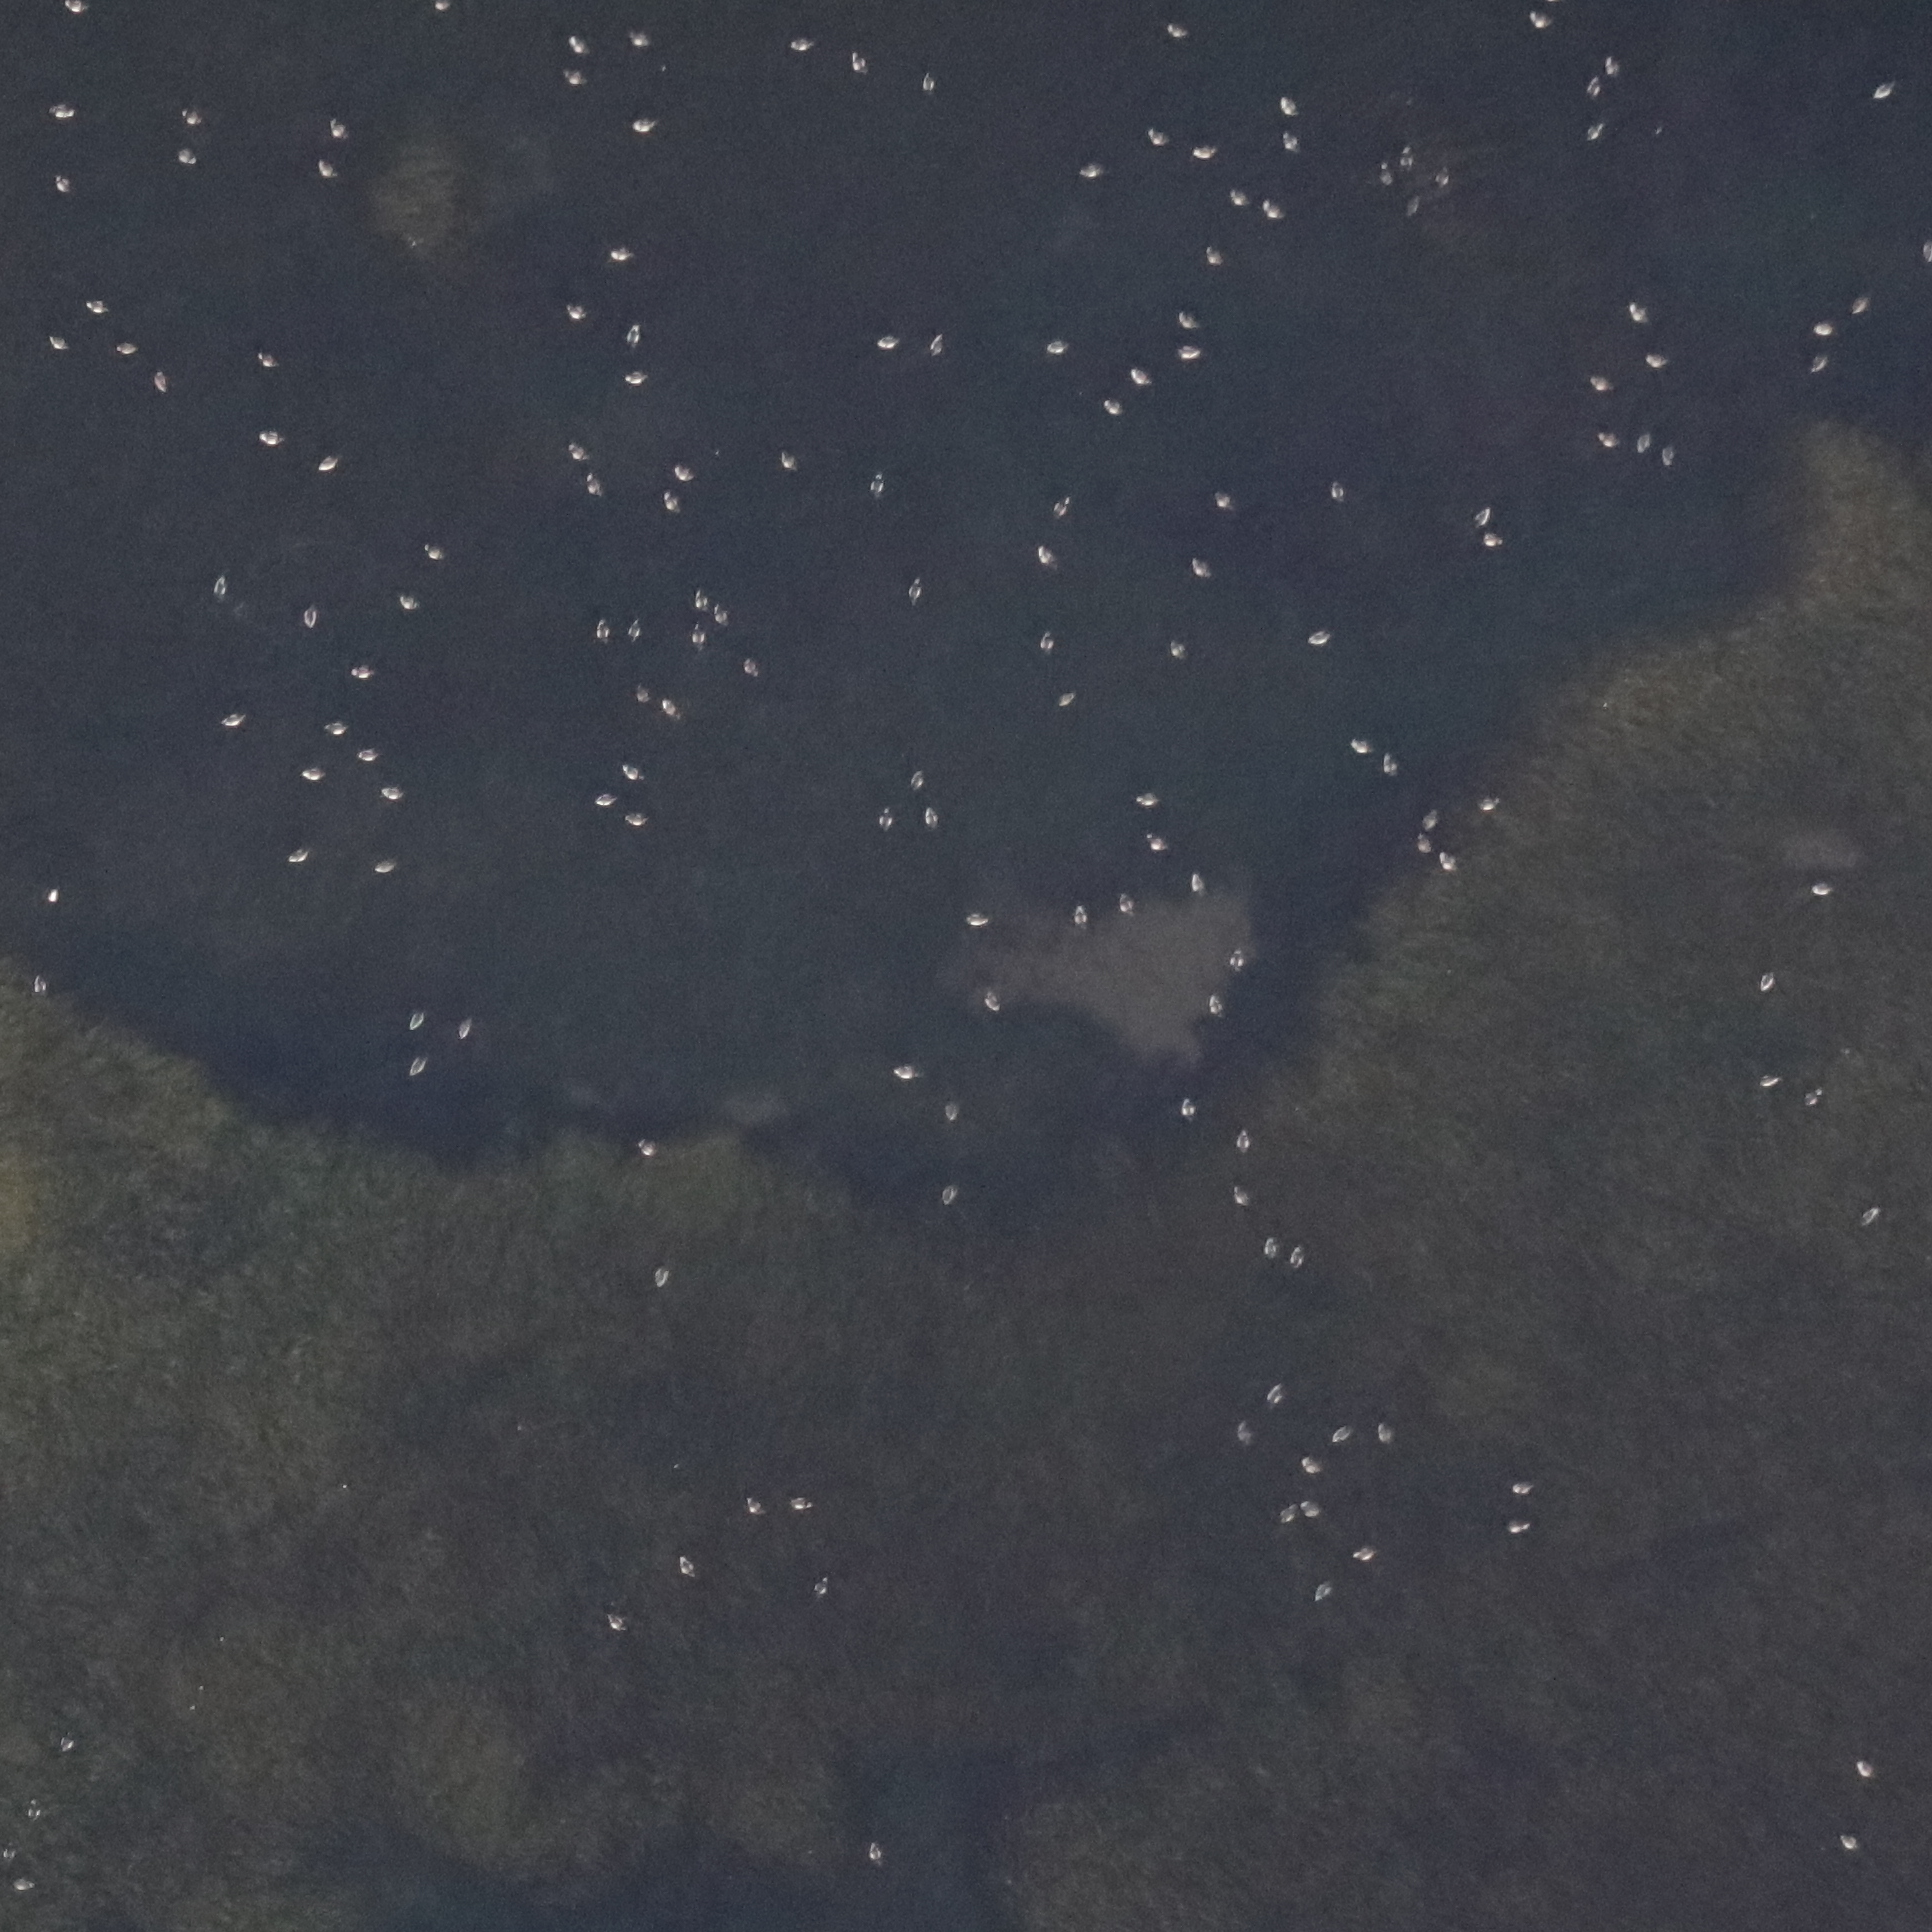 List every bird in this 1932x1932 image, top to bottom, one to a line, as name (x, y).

brant (74, 16)
brant (1544, 16)
brant (1184, 28)
brant (640, 37)
brant (810, 41)
brant (577, 43)
brant (864, 57)
brant (1614, 63)
brant (568, 72)
brant (933, 77)
brant (1890, 87)
brant (1595, 90)
brant (1297, 101)
brant (73, 107)
brant (189, 117)
brant (646, 124)
brant (1598, 128)
brant (343, 134)
brant (1153, 142)
brant (1296, 148)
brant (1408, 151)
brant (193, 153)
brant (1445, 165)
brant (1206, 166)
brant (339, 170)
brant (1099, 170)
brant (1382, 170)
brant (75, 181)
brant (1245, 197)
brant (1413, 203)
brant (1291, 211)
brant (1225, 247)
brant (1927, 250)
brant (625, 255)
brant (97, 298)
brant (1866, 307)
brant (1640, 312)
brant (1188, 313)
brant (580, 314)
brant (1831, 322)
brant (634, 337)
brant (1060, 342)
brant (66, 344)
brant (880, 344)
brant (935, 349)
brant (1195, 349)
brant (125, 350)
brant (1663, 357)
brant (272, 365)
brant (1819, 366)
brant (1142, 371)
brant (633, 375)
brant (1604, 380)
brant (164, 383)
brant (1119, 402)
brant (1608, 432)
brant (1648, 437)
brant (266, 443)
brant (579, 448)
brant (784, 457)
brant (1676, 457)
brant (327, 461)
brant (689, 473)
brant (602, 485)
brant (876, 486)
brant (1333, 491)
brant (1057, 499)
brant (1220, 499)
brant (671, 505)
brant (1485, 517)
brant (1492, 540)
brant (436, 561)
brant (1048, 562)
brant (1200, 570)
brant (918, 580)
brant (221, 587)
brant (411, 599)
brant (696, 603)
brant (727, 614)
brant (305, 622)
brant (608, 624)
brant (637, 633)
brant (1319, 636)
brant (701, 642)
brant (1055, 652)
brant (1182, 653)
brant (758, 670)
brant (371, 674)
brant (637, 682)
brant (672, 703)
brant (1066, 704)
brant (236, 721)
brant (339, 724)
brant (1367, 747)
brant (378, 756)
brant (649, 767)
brant (1394, 769)
brant (313, 772)
brant (923, 784)
brant (395, 794)
brant (619, 795)
brant (1149, 803)
brant (1482, 806)
brant (939, 814)
brant (894, 822)
brant (639, 824)
brant (1432, 826)
brant (1156, 839)
brant (1428, 846)
brant (307, 856)
brant (1457, 866)
brant (392, 867)
brant (1202, 883)
brant (1825, 885)
brant (1129, 905)
brant (983, 915)
brant (1094, 920)
brant (1235, 962)
brant (1765, 976)
brant (45, 981)
brant (996, 1003)
brant (1219, 1010)
brant (423, 1018)
brant (474, 1032)
brant (422, 1064)
brant (909, 1074)
brant (1776, 1080)
brant (959, 1103)
brant (1814, 1105)
brant (1190, 1111)
brant (651, 1147)
brant (1235, 1151)
brant (952, 1188)
brant (1237, 1194)
brant (1871, 1214)
brant (1273, 1245)
brant (1295, 1269)
brant (660, 1275)
brant (1275, 1396)
brant (1387, 1426)
brant (1343, 1430)
brant (1250, 1431)
brant (1312, 1460)
brant (1518, 1488)
brant (788, 1506)
brant (746, 1509)
brant (1316, 1511)
brant (1284, 1523)
brant (1517, 1523)
brant (1367, 1552)
brant (687, 1559)
brant (830, 1584)
brant (1324, 1592)
brant (614, 1619)
brant (70, 1737)
brant (1863, 1770)
brant (37, 1800)
brant (1848, 1838)
brant (7, 1849)
brant (879, 1851)
brant (34, 1879)